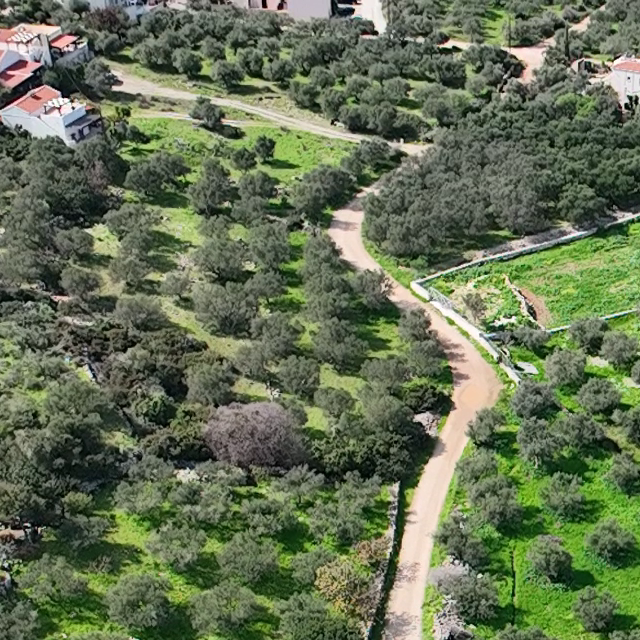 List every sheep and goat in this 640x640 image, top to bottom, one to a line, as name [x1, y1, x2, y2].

None